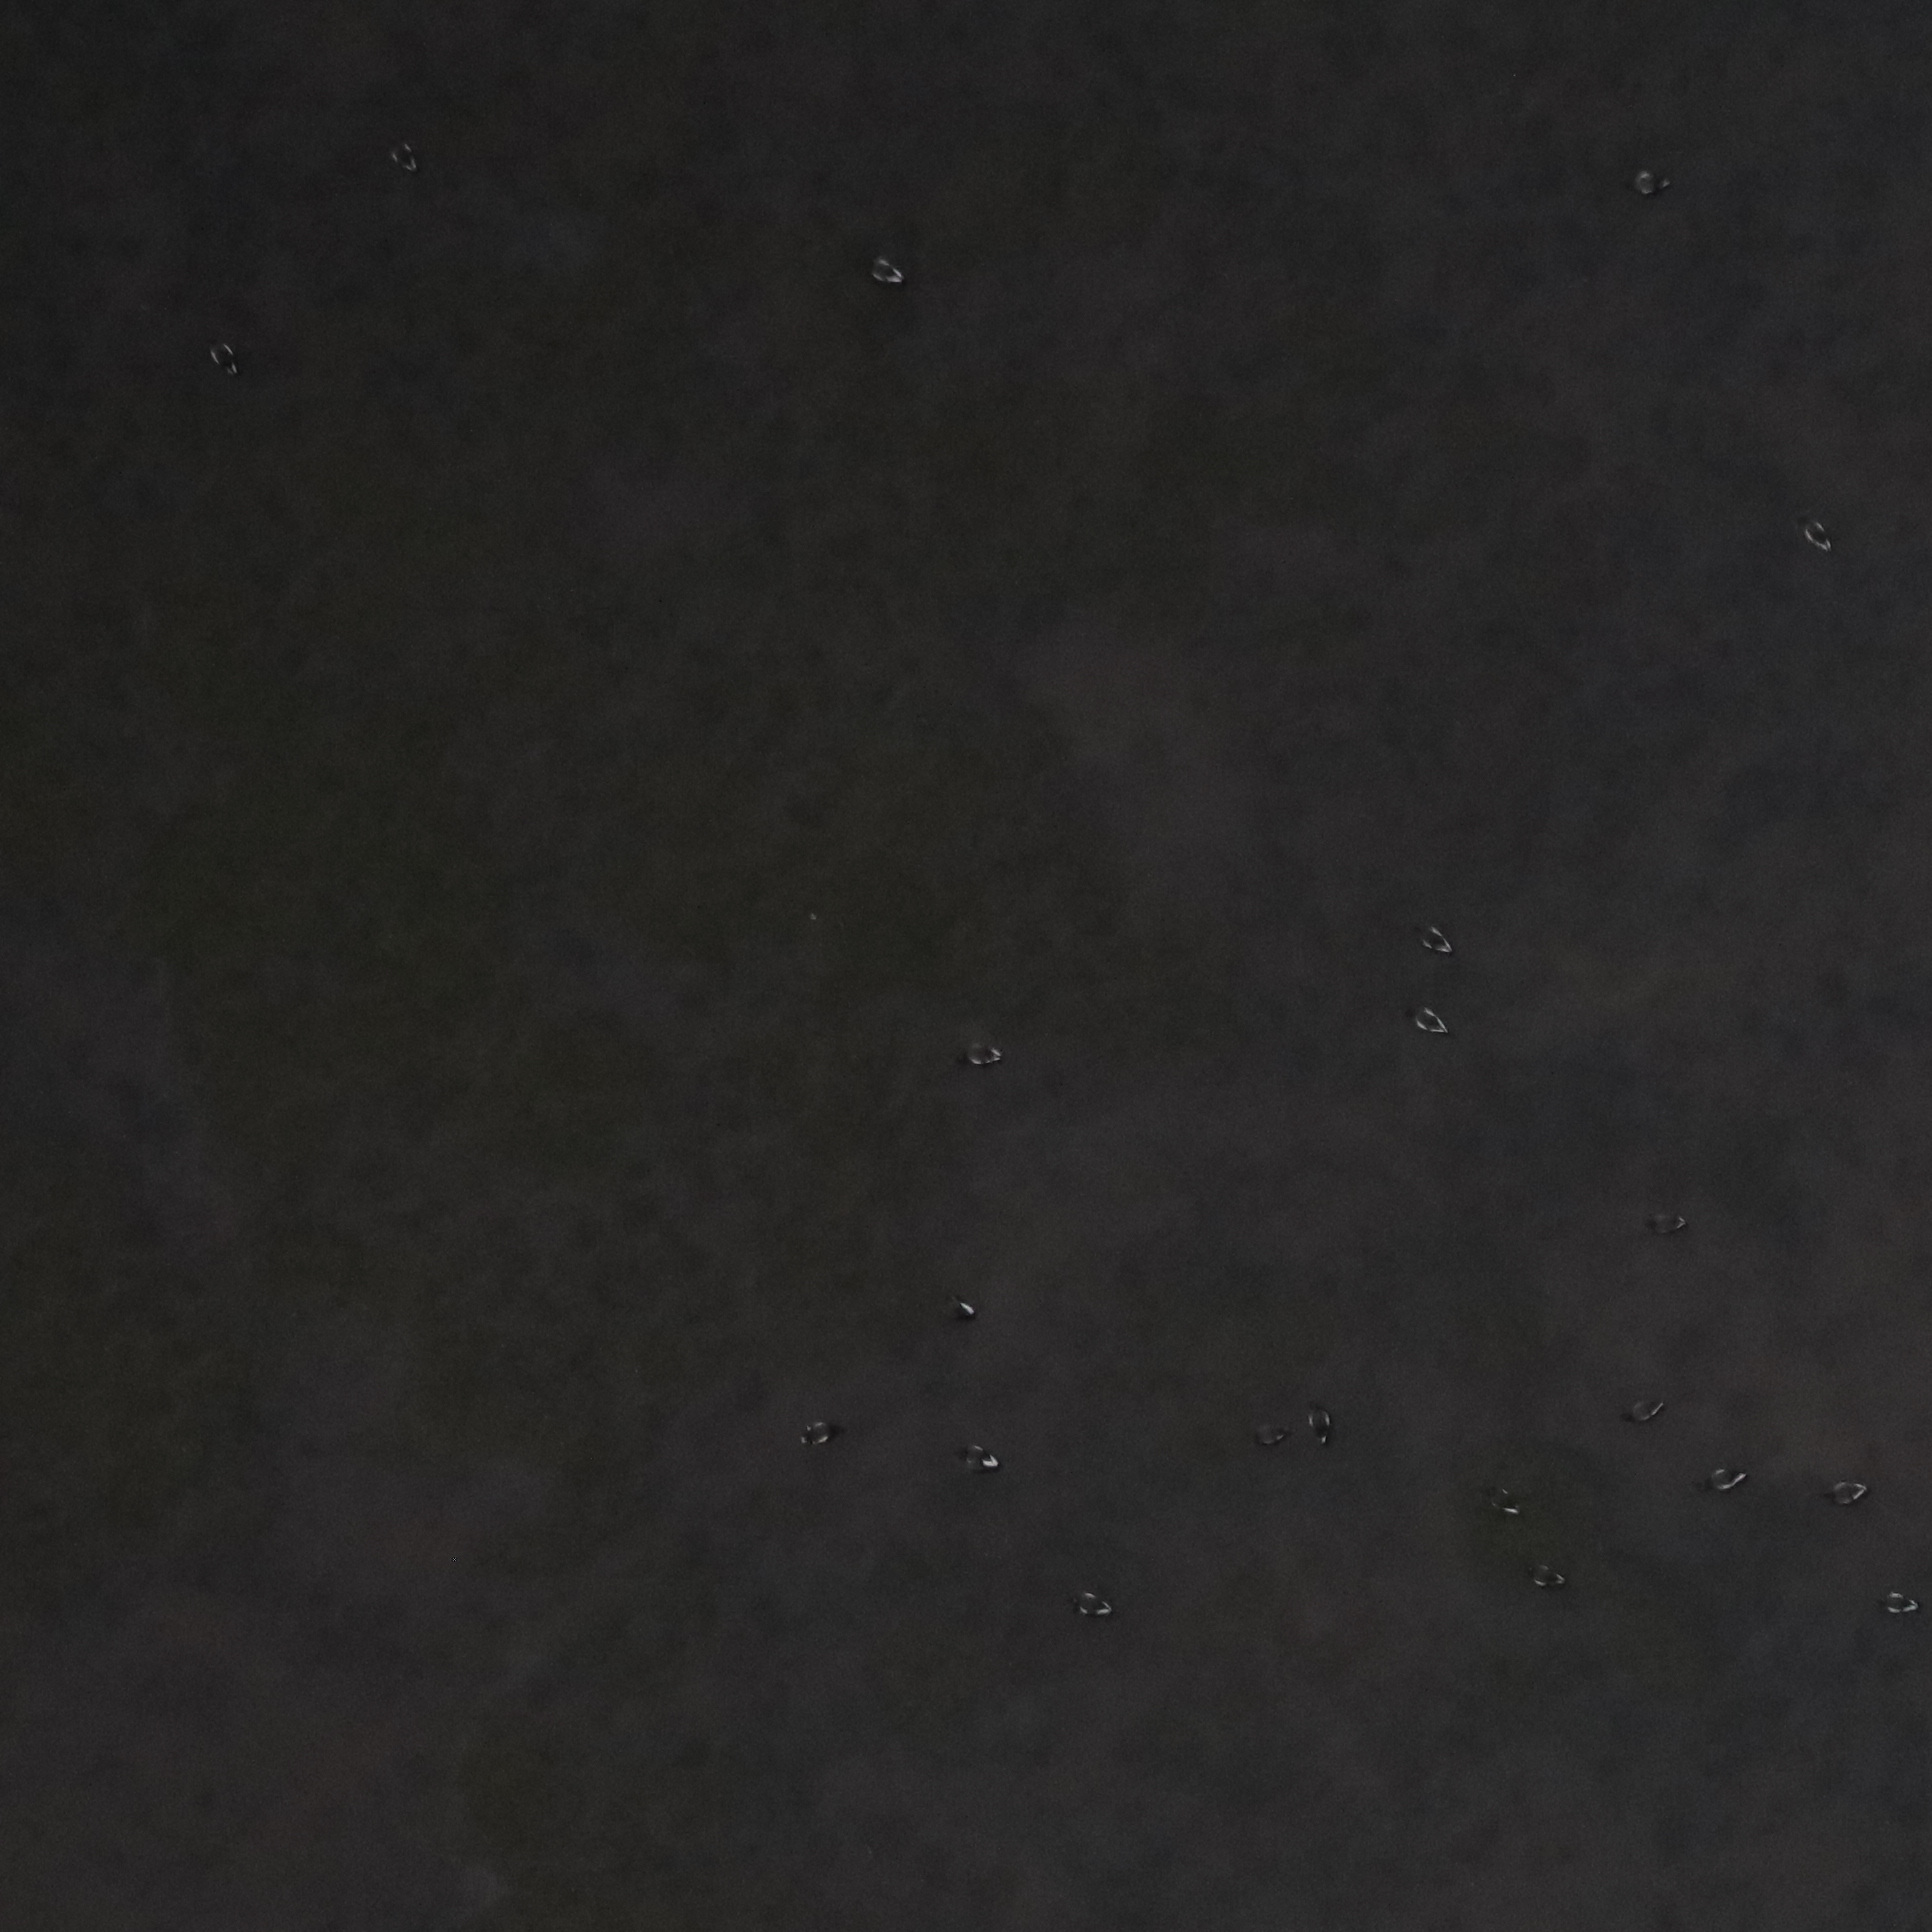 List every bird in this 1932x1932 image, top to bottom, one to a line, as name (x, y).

brant (405, 155)
brant (1650, 183)
brant (883, 270)
brant (223, 357)
brant (1817, 533)
brant (1436, 941)
brant (1428, 1020)
brant (982, 1055)
brant (1667, 1225)
brant (963, 1306)
brant (1646, 1410)
brant (1321, 1426)
brant (1264, 1432)
brant (820, 1434)
brant (978, 1455)
brant (1726, 1480)
brant (1847, 1493)
brant (1506, 1499)
brant (1548, 1578)
brant (1901, 1604)
brant (1093, 1605)